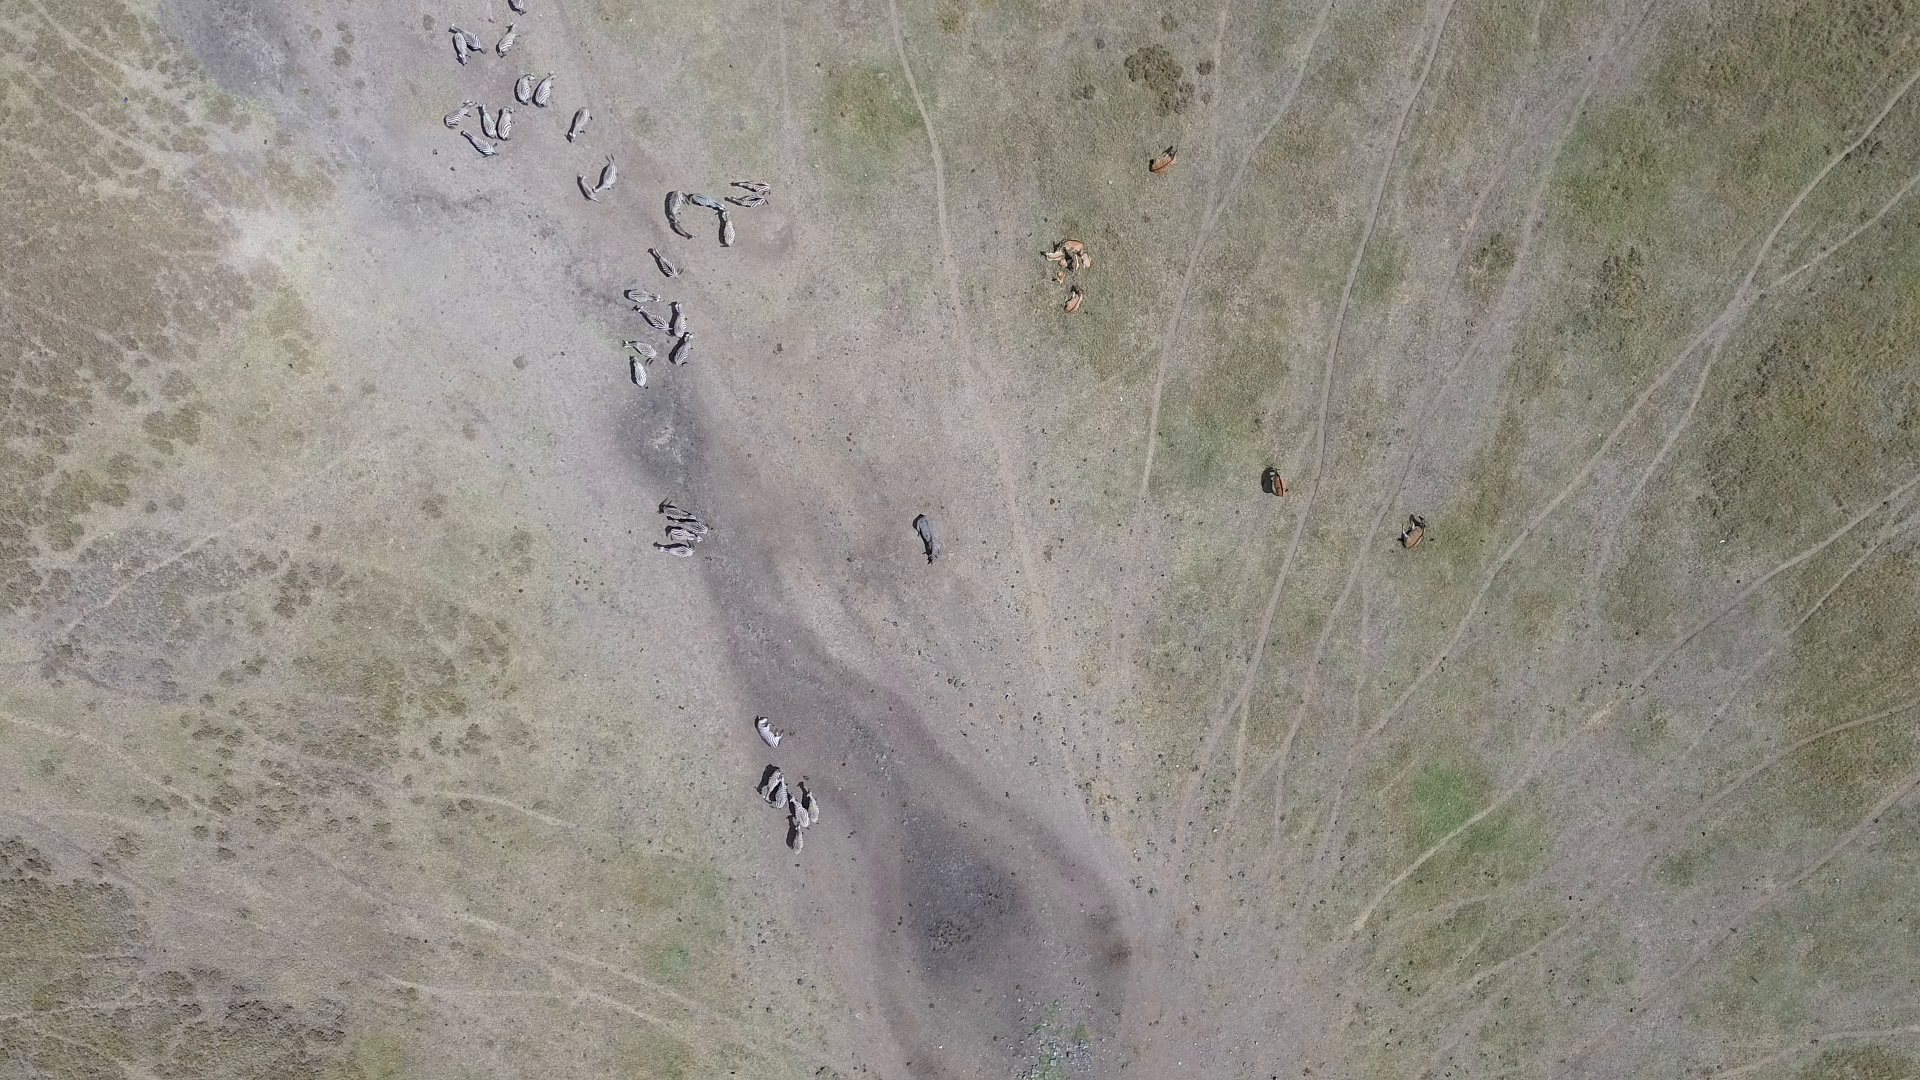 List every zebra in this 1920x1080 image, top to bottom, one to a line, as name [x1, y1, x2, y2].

zebra [507, 0, 528, 14]
zebra [446, 20, 485, 52]
zebra [500, 24, 517, 52]
zebra [450, 35, 466, 63]
zebra [517, 72, 537, 101]
zebra [533, 77, 553, 106]
zebra [498, 102, 514, 137]
zebra [443, 106, 469, 126]
zebra [478, 110, 495, 141]
zebra [568, 110, 589, 141]
zebra [464, 131, 495, 155]
zebra [599, 161, 618, 192]
zebra [577, 171, 592, 199]
zebra [735, 182, 763, 192]
zebra [670, 192, 686, 214]
zebra [687, 193, 718, 207]
zebra [736, 195, 762, 207]
zebra [721, 211, 735, 243]
zebra [670, 218, 695, 239]
zebra [1059, 246, 1077, 272]
zebra [650, 250, 675, 277]
zebra [630, 285, 661, 306]
zebra [672, 303, 685, 333]
zebra [638, 307, 666, 330]
zebra [671, 334, 692, 364]
zebra [630, 338, 657, 356]
zebra [632, 354, 649, 386]
zebra [664, 507, 697, 520]
zebra [1401, 524, 1422, 549]
zebra [669, 525, 707, 538]
zebra [659, 544, 695, 557]
zebra [758, 718, 778, 744]
zebra [759, 769, 778, 800]
zebra [772, 780, 791, 811]
zebra [804, 785, 819, 821]
zebra [789, 793, 812, 828]
zebra [791, 822, 804, 854]